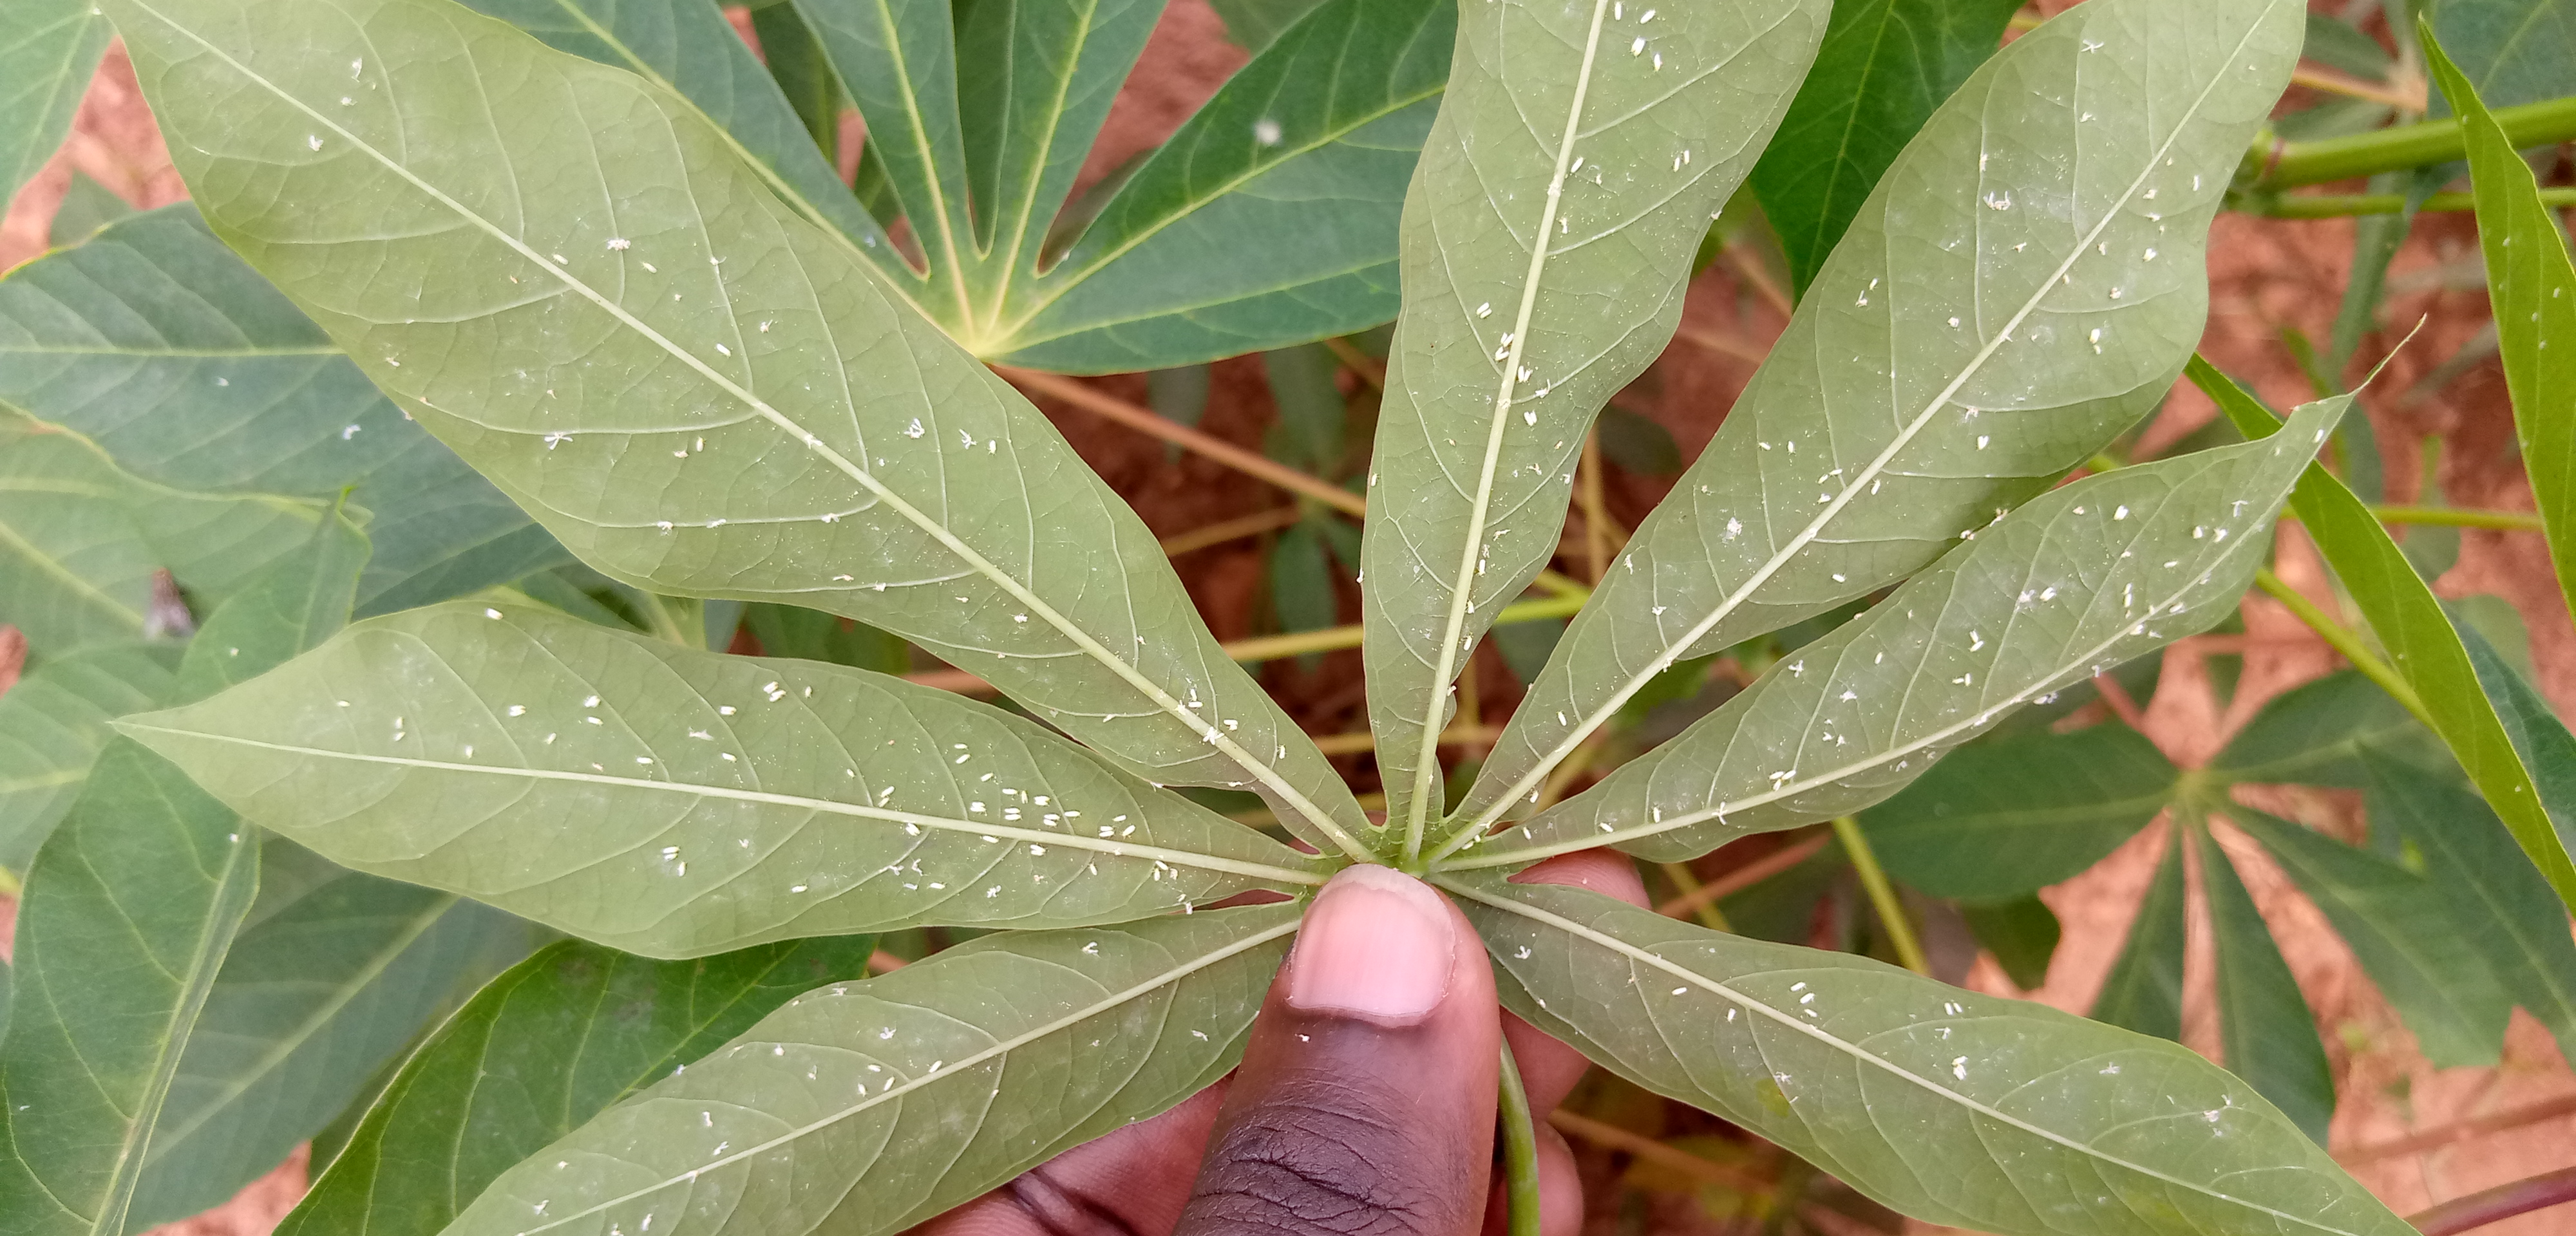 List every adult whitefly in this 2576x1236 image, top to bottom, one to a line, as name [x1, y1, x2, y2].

whitefly [1606, 1, 1625, 26]
whitefly [1634, 7, 1659, 28]
whitefly [1627, 33, 1645, 59]
whitefly [1648, 51, 1664, 72]
whitefly [1681, 146, 1692, 165]
whitefly [1569, 153, 1584, 176]
whitefly [1671, 155, 1681, 178]
whitefly [2140, 245, 2158, 265]
whitefly [546, 247, 574, 269]
whitefly [634, 253, 660, 275]
whitefly [1866, 273, 1882, 294]
whitefly [1853, 287, 1870, 313]
whitefly [1475, 298, 1495, 323]
whitefly [2086, 325, 2104, 346]
whitefly [1497, 330, 1518, 347]
whitefly [706, 336, 739, 361]
whitefly [2088, 342, 2103, 359]
whitefly [1491, 345, 1515, 365]
whitefly [1521, 363, 1533, 386]
whitefly [1515, 365, 1530, 388]
whitefly [1520, 408, 1544, 431]
whitefly [2312, 424, 2325, 444]
whitefly [687, 432, 710, 456]
whitefly [1971, 432, 1992, 451]
whitefly [1756, 436, 1773, 454]
whitefly [986, 437, 998, 458]
whitefly [1783, 438, 1799, 460]
whitefly [1826, 464, 1842, 479]
whitefly [1366, 469, 1385, 489]
whitefly [1814, 471, 1831, 489]
whitefly [1866, 474, 1881, 496]
whitefly [1815, 491, 1833, 506]
whitefly [2110, 500, 2128, 523]
whitefly [2190, 523, 2204, 542]
whitefly [2210, 525, 2226, 543]
whitefly [1475, 555, 1488, 580]
whitefly [1824, 568, 1850, 588]
whitefly [2118, 578, 2137, 598]
whitefly [2034, 583, 2056, 606]
whitefly [2116, 592, 2136, 612]
whitefly [1464, 597, 1480, 621]
whitefly [2165, 599, 2187, 615]
whitefly [480, 604, 503, 626]
whitefly [1009, 612, 1028, 623]
whitefly [2129, 624, 2145, 641]
whitefly [1963, 626, 1985, 653]
whitefly [1458, 630, 1474, 653]
whitefly [1969, 636, 1986, 657]
whitefly [1871, 648, 1889, 668]
whitefly [1951, 668, 1979, 690]
whitefly [1962, 670, 1978, 689]
whitefly [761, 676, 781, 695]
whitefly [799, 680, 816, 702]
whitefly [1182, 684, 1197, 703]
whitefly [768, 687, 786, 704]
whitefly [2031, 689, 2052, 708]
whitefly [575, 690, 604, 715]
whitefly [1183, 698, 1207, 713]
whitefly [507, 701, 531, 724]
whitefly [719, 701, 741, 718]
whitefly [1555, 709, 1571, 728]
whitefly [390, 709, 404, 731]
whitefly [1222, 715, 1240, 736]
whitefly [585, 716, 611, 735]
whitefly [1202, 725, 1227, 753]
whitefly [389, 729, 410, 747]
whitefly [542, 731, 560, 747]
whitefly [951, 739, 969, 753]
whitefly [1272, 740, 1291, 766]
whitefly [719, 748, 742, 765]
whitefly [955, 751, 975, 768]
whitefly [632, 754, 658, 769]
whitefly [1779, 762, 1796, 784]
whitefly [846, 767, 858, 780]
whitefly [976, 767, 998, 786]
whitefly [1765, 767, 1795, 794]
whitefly [881, 781, 899, 803]
whitefly [1002, 783, 1019, 800]
whitefly [1016, 785, 1031, 806]
whitefly [1528, 789, 1540, 805]
whitefly [1030, 790, 1052, 810]
whitefly [875, 794, 893, 810]
whitefly [969, 796, 987, 816]
whitefly [1651, 802, 1662, 824]
whitefly [1001, 804, 1025, 823]
whitefly [1066, 805, 1083, 821]
whitefly [1041, 809, 1065, 829]
whitefly [1110, 812, 1126, 823]
whitefly [1596, 818, 1615, 837]
whitefly [1094, 819, 1117, 841]
whitefly [902, 820, 924, 838]
whitefly [1123, 825, 1136, 838]
whitefly [1520, 825, 1534, 840]
whitefly [1469, 829, 1488, 845]
whitefly [981, 834, 1001, 849]
whitefly [1460, 836, 1477, 854]
whitefly [658, 839, 682, 863]
whitefly [1028, 839, 1048, 859]
whitefly [677, 853, 692, 881]
whitefly [1155, 855, 1170, 875]
whitefly [1083, 860, 1104, 876]
whitefly [1150, 865, 1160, 881]
whitefly [924, 870, 956, 899]
whitefly [785, 881, 808, 899]
whitefly [1081, 937, 1105, 965]
whitefly [1787, 975, 1809, 995]
whitefly [1670, 981, 1686, 998]
whitefly [1797, 988, 1817, 1008]
whitefly [1535, 994, 1549, 1009]
whitefly [1944, 995, 1964, 1015]
whitefly [1799, 997, 1825, 1026]
whitefly [1715, 998, 1741, 1027]
whitefly [1945, 1046, 1969, 1085]
whitefly [924, 1055, 952, 1082]
whitefly [863, 1058, 889, 1081]
whitefly [881, 1070, 904, 1098]
whitefly [853, 1074, 875, 1098]